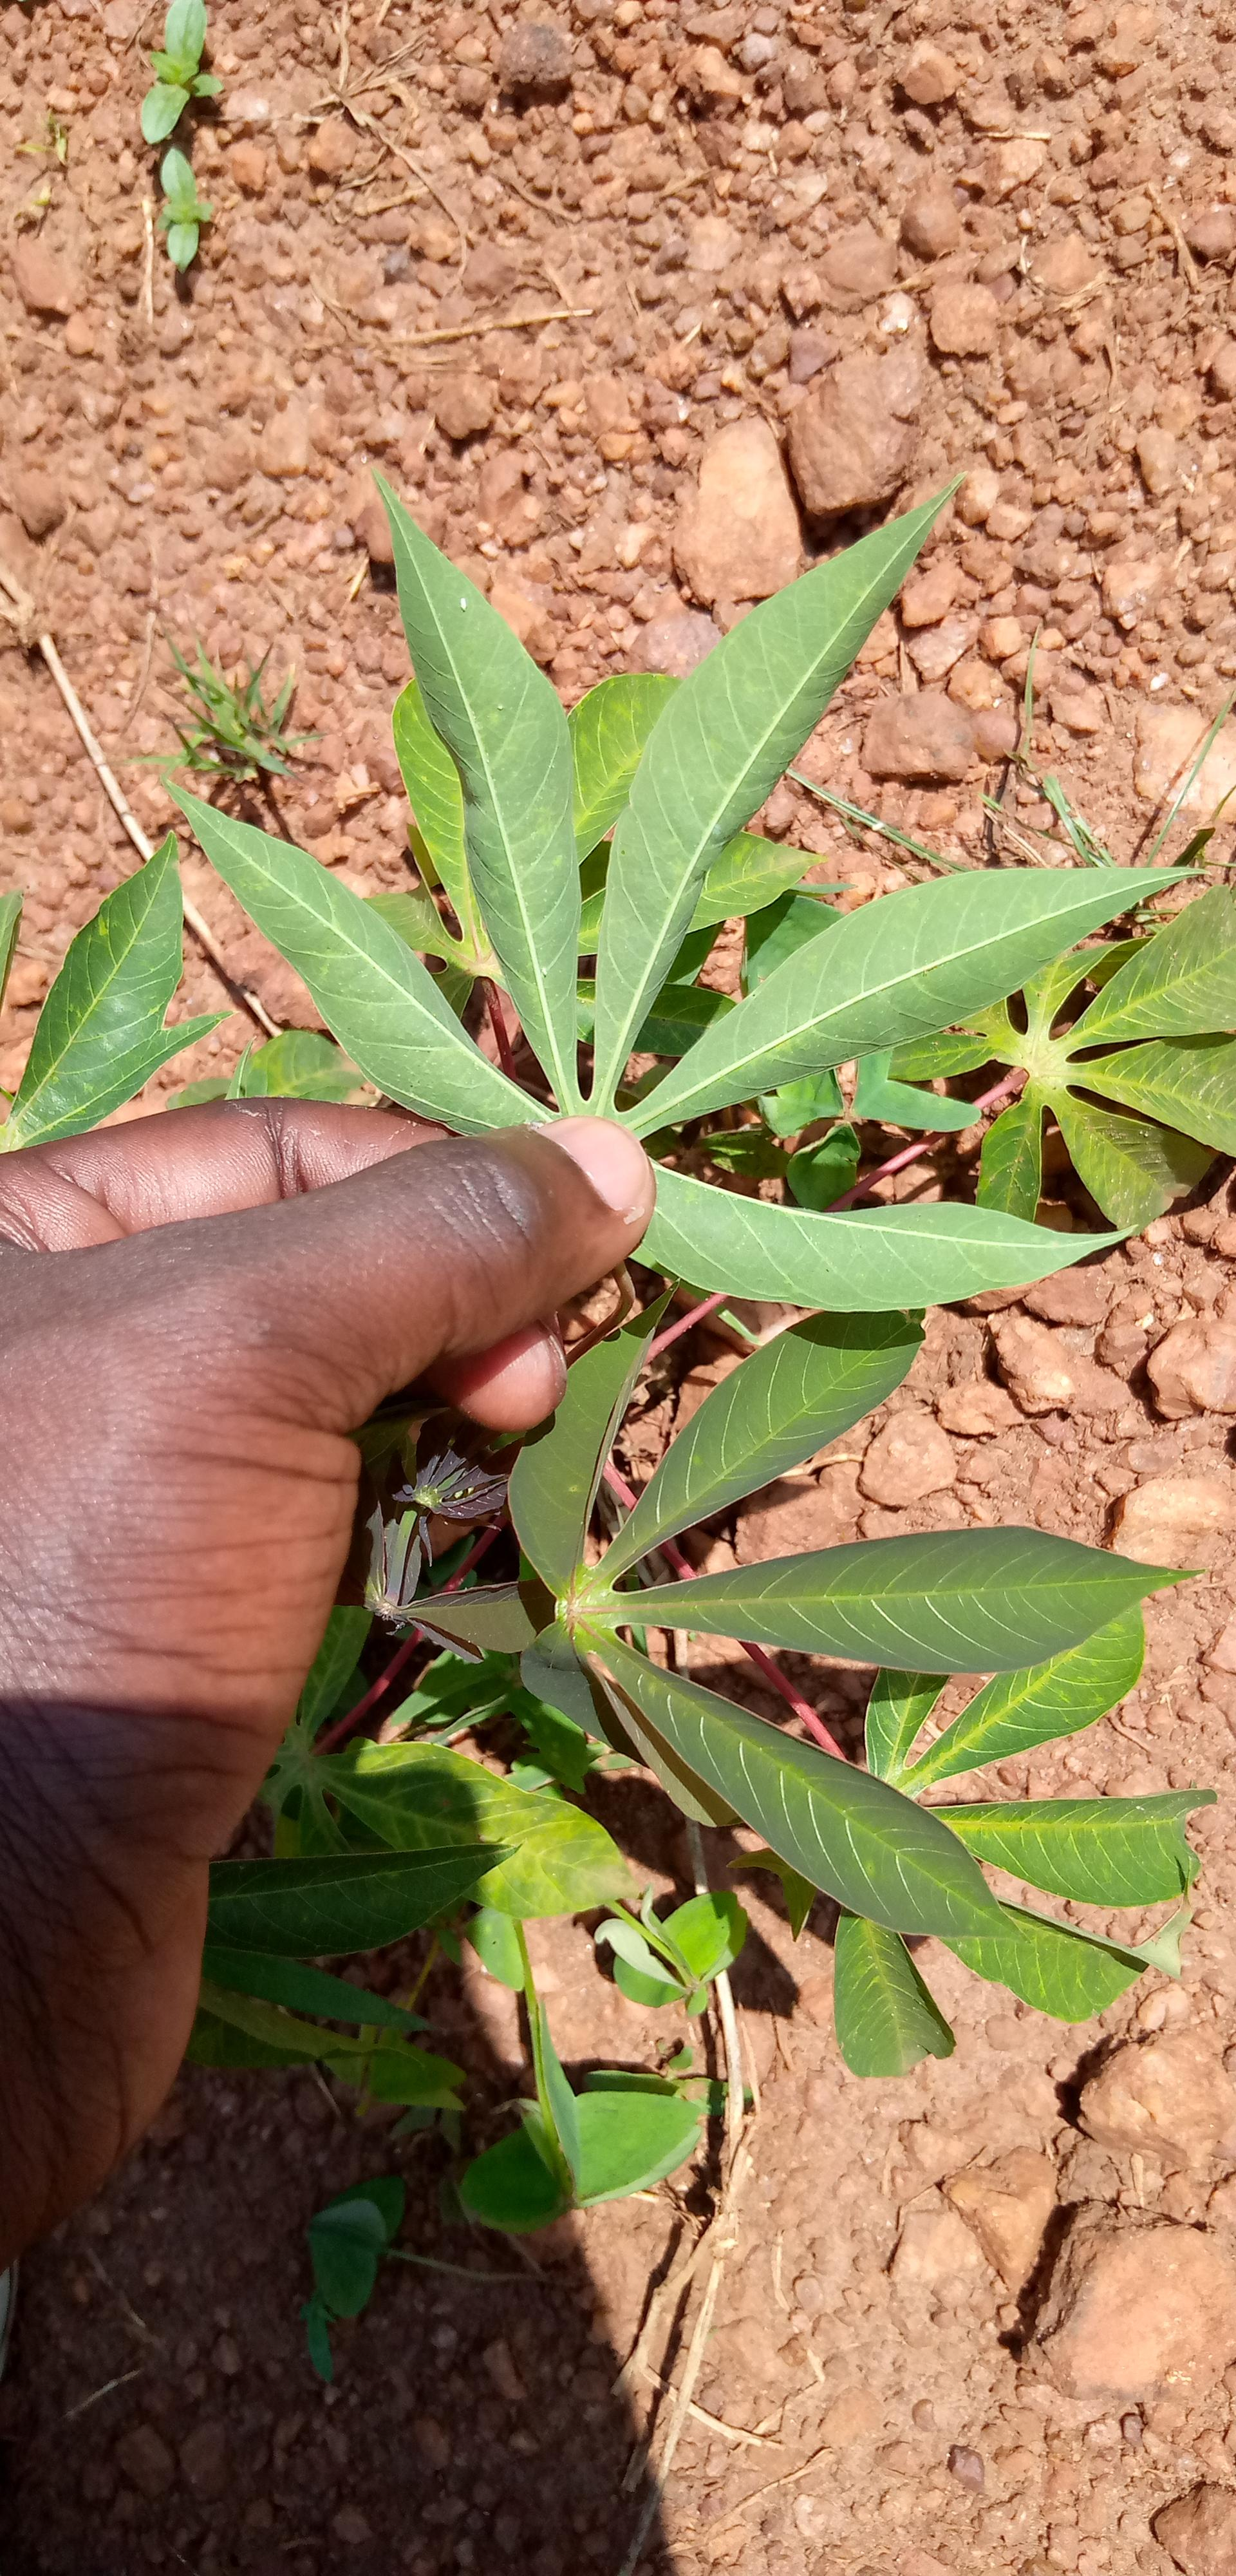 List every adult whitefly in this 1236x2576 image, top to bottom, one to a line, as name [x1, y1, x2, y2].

whitefly [453, 594, 472, 617]
whitefly [536, 960, 552, 983]